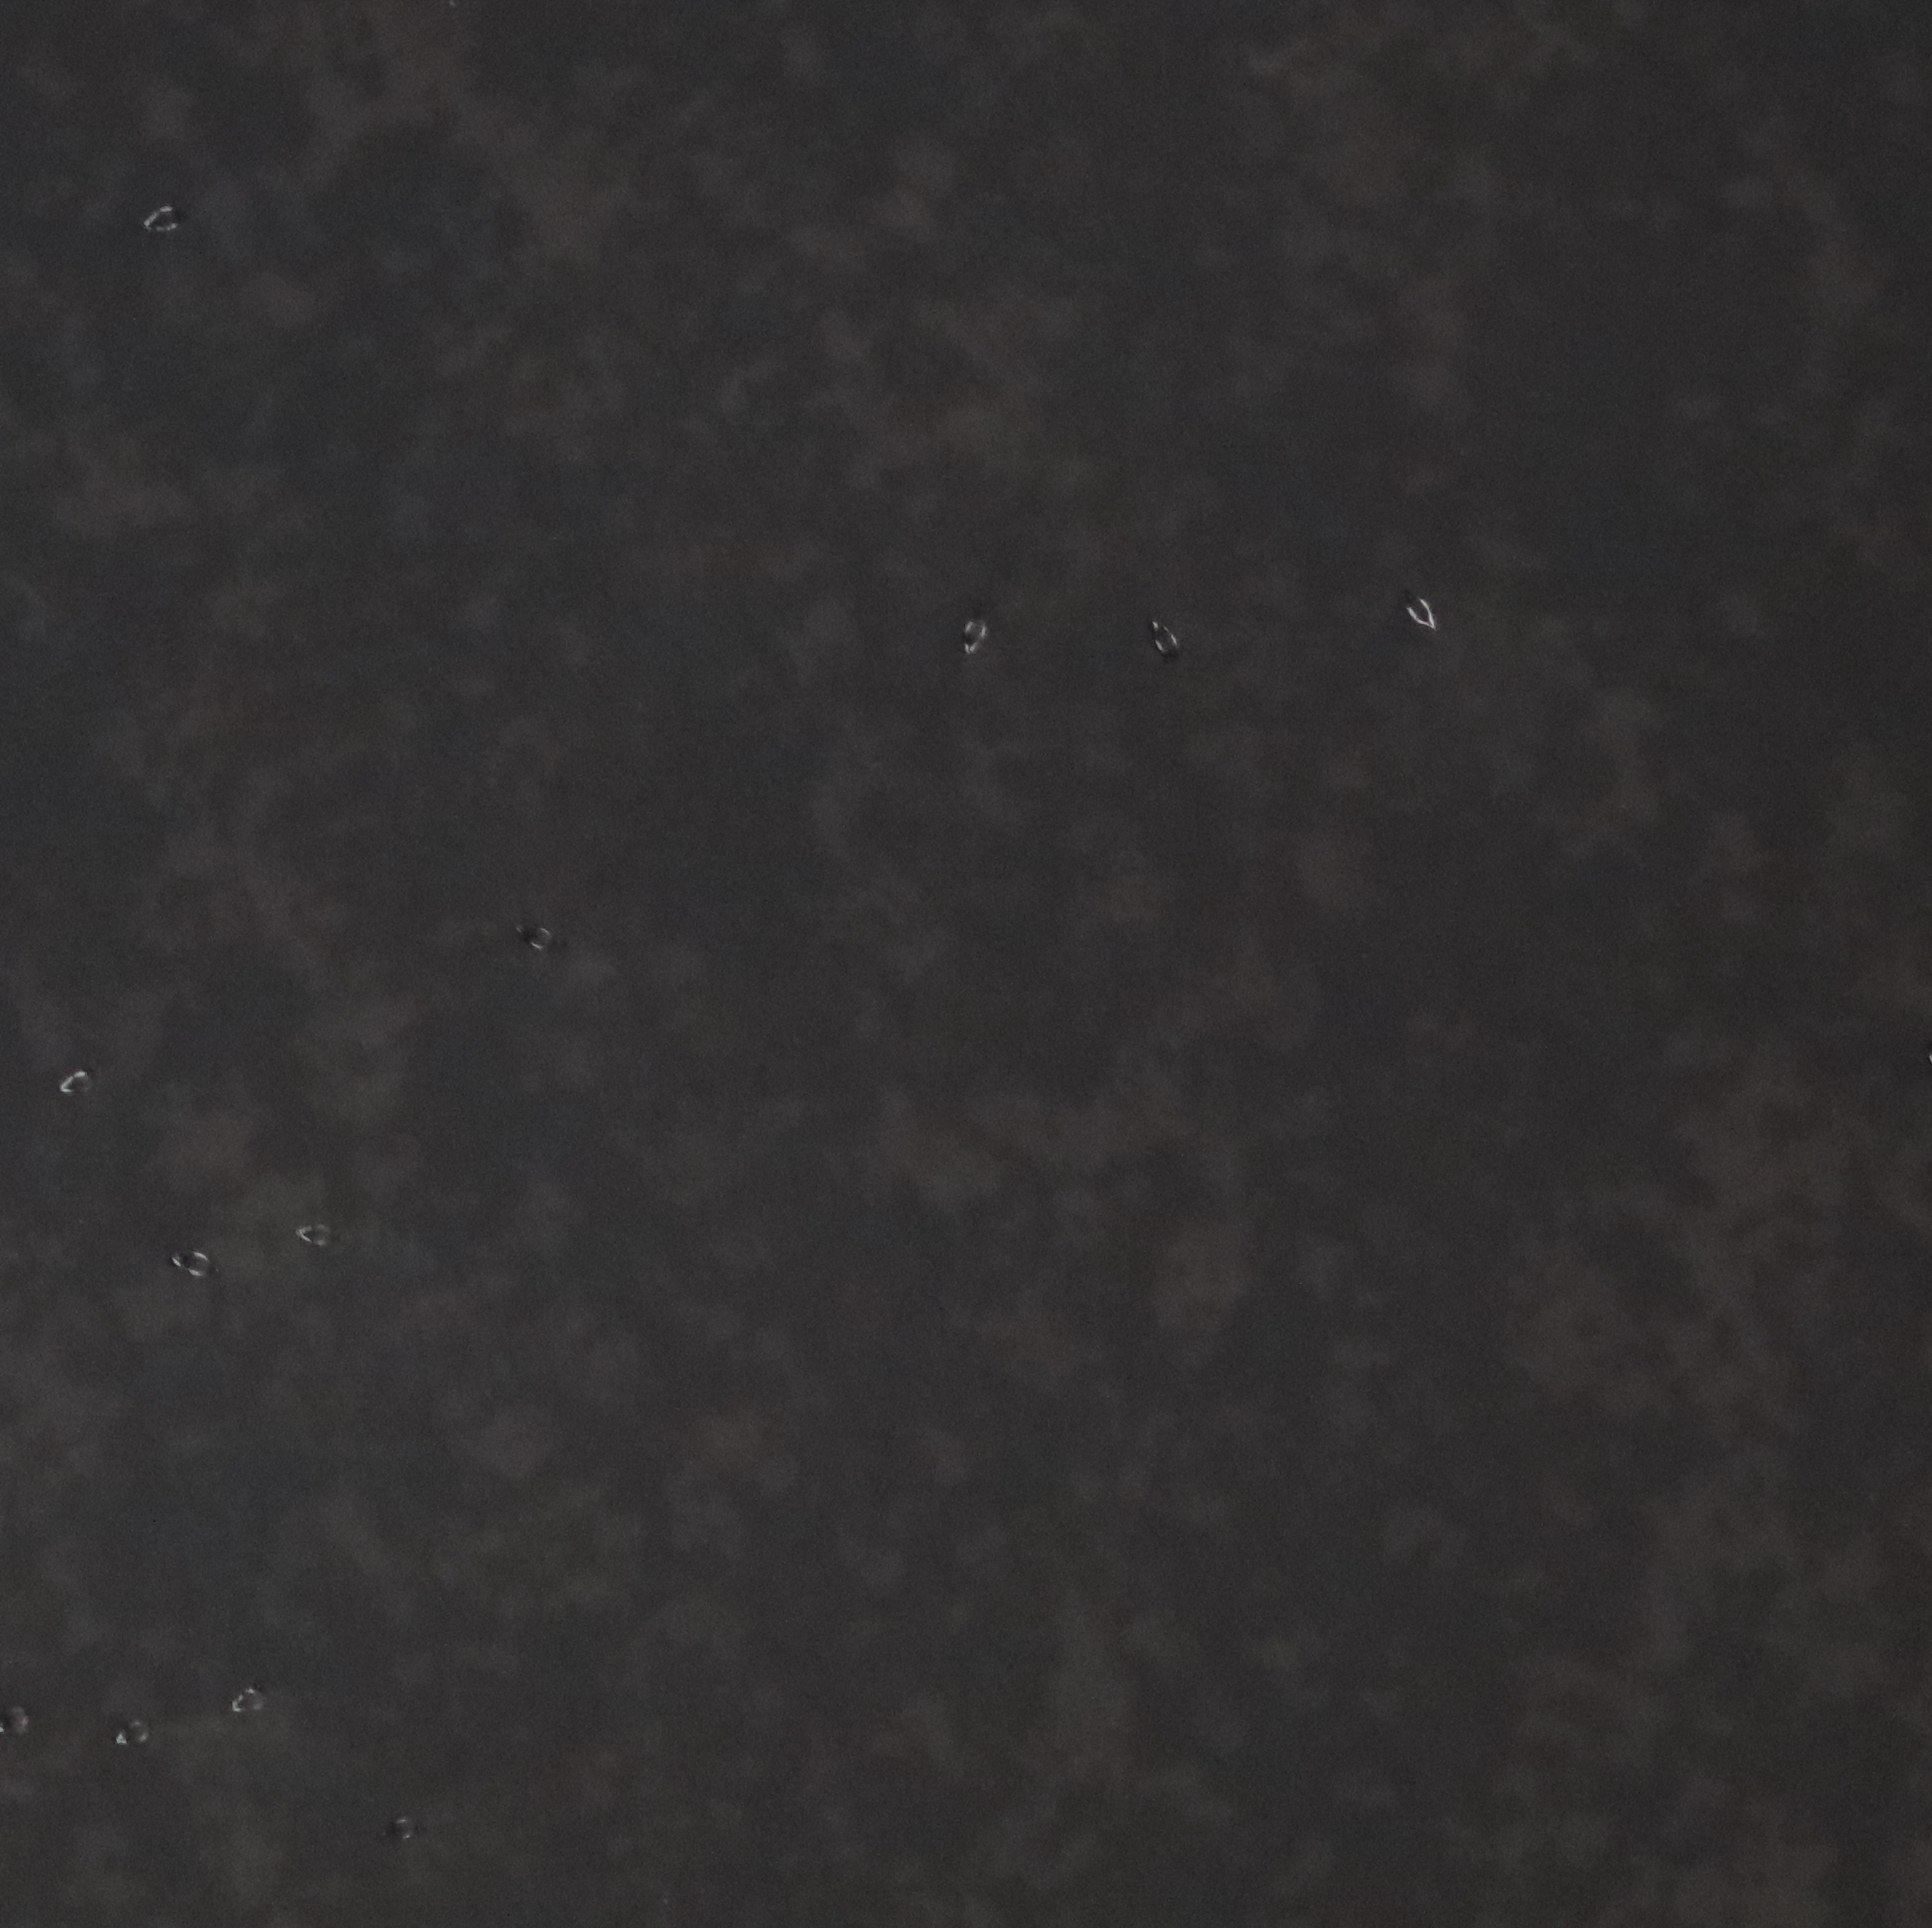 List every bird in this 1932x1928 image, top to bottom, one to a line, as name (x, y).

brant (163, 219)
brant (1421, 611)
brant (975, 634)
brant (1164, 640)
brant (537, 938)
brant (77, 1084)
brant (319, 1234)
brant (195, 1265)
brant (250, 1701)
brant (11, 1722)
brant (134, 1733)
brant (403, 1831)